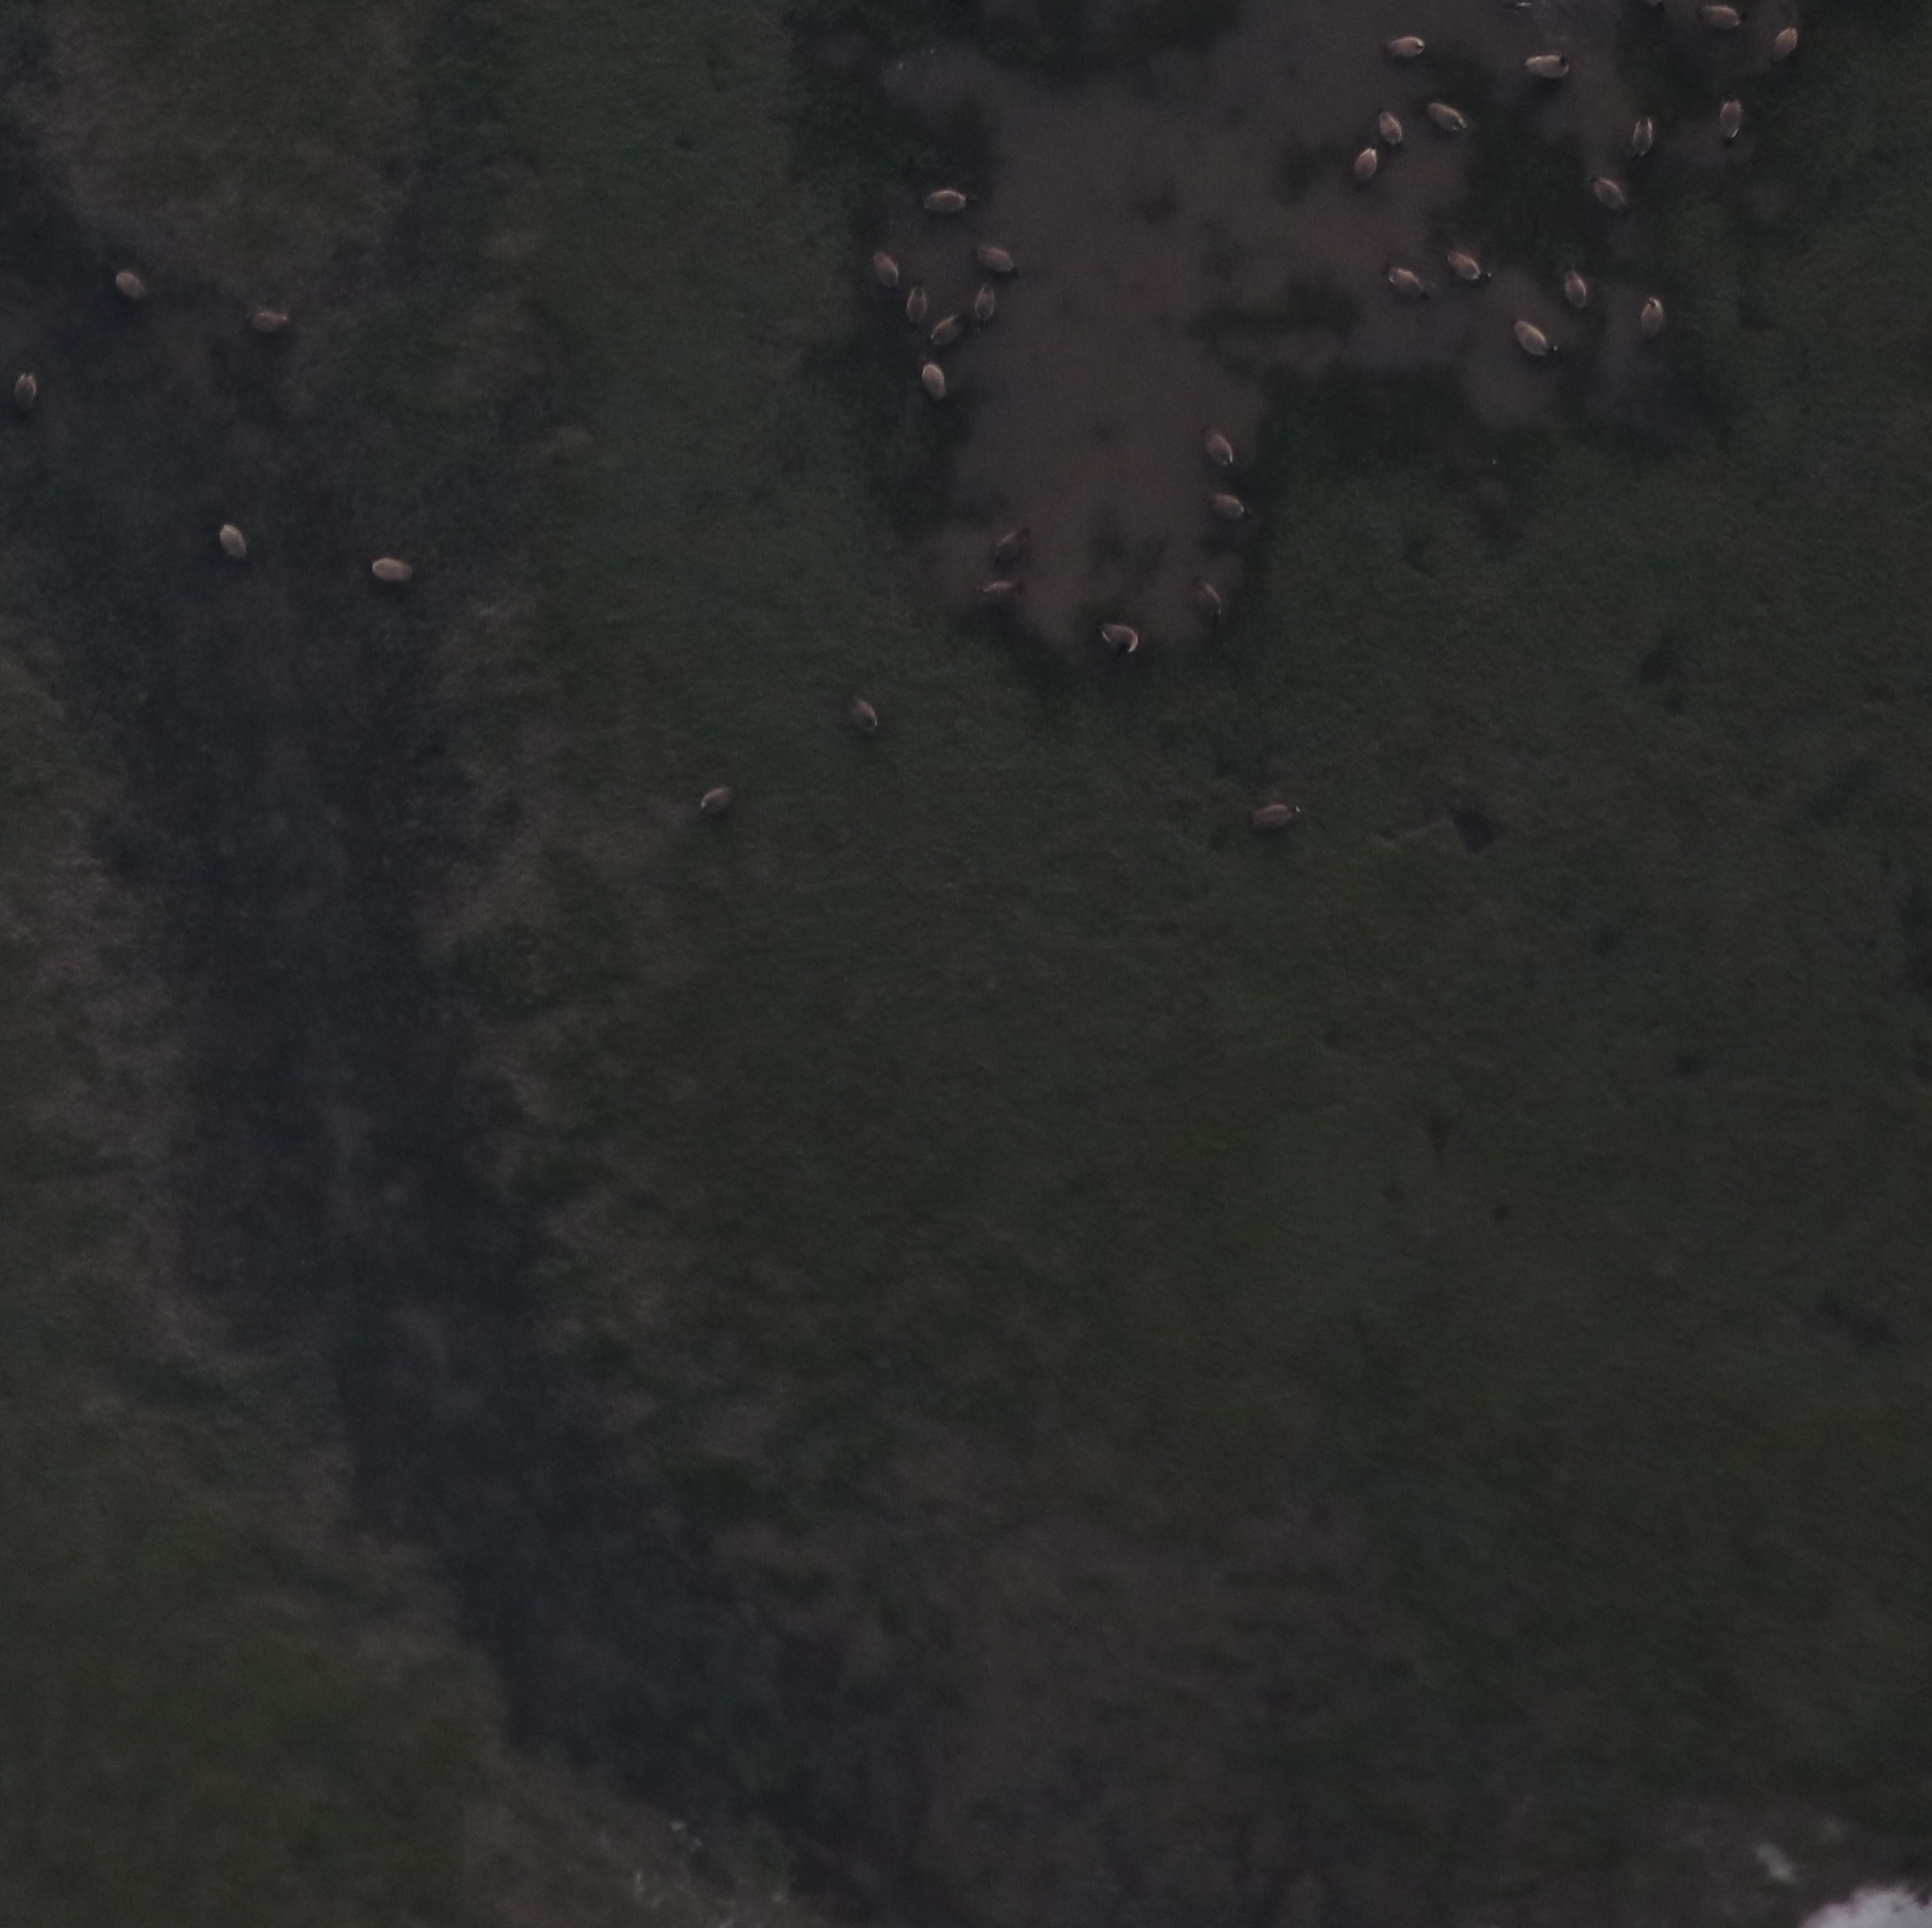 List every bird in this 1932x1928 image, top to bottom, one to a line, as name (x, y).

Canada goose (1723, 18)
Canada goose (1786, 42)
Canada goose (1407, 44)
Canada goose (1546, 66)
Canada goose (1445, 118)
Canada goose (1730, 118)
Canada goose (1390, 127)
Canada goose (1642, 136)
Canada goose (1366, 165)
Canada goose (1608, 194)
Canada goose (947, 202)
Canada goose (994, 258)
Canada goose (1465, 264)
Canada goose (885, 271)
Canada goose (1409, 281)
Canada goose (131, 286)
Canada goose (1576, 288)
Canada goose (914, 303)
Canada goose (985, 303)
Canada goose (1653, 317)
Canada goose (269, 322)
Canada goose (948, 330)
Canada goose (1534, 340)
Canada goose (933, 380)
Canada goose (25, 391)
Canada goose (1222, 446)
Canada goose (1227, 506)
Canada goose (233, 542)
Canada goose (1012, 547)
Canada goose (393, 570)
Canada goose (998, 593)
Canada goose (1207, 599)
Canada goose (1120, 637)
Canada goose (864, 715)
Canada goose (718, 799)
Canada goose (1274, 814)